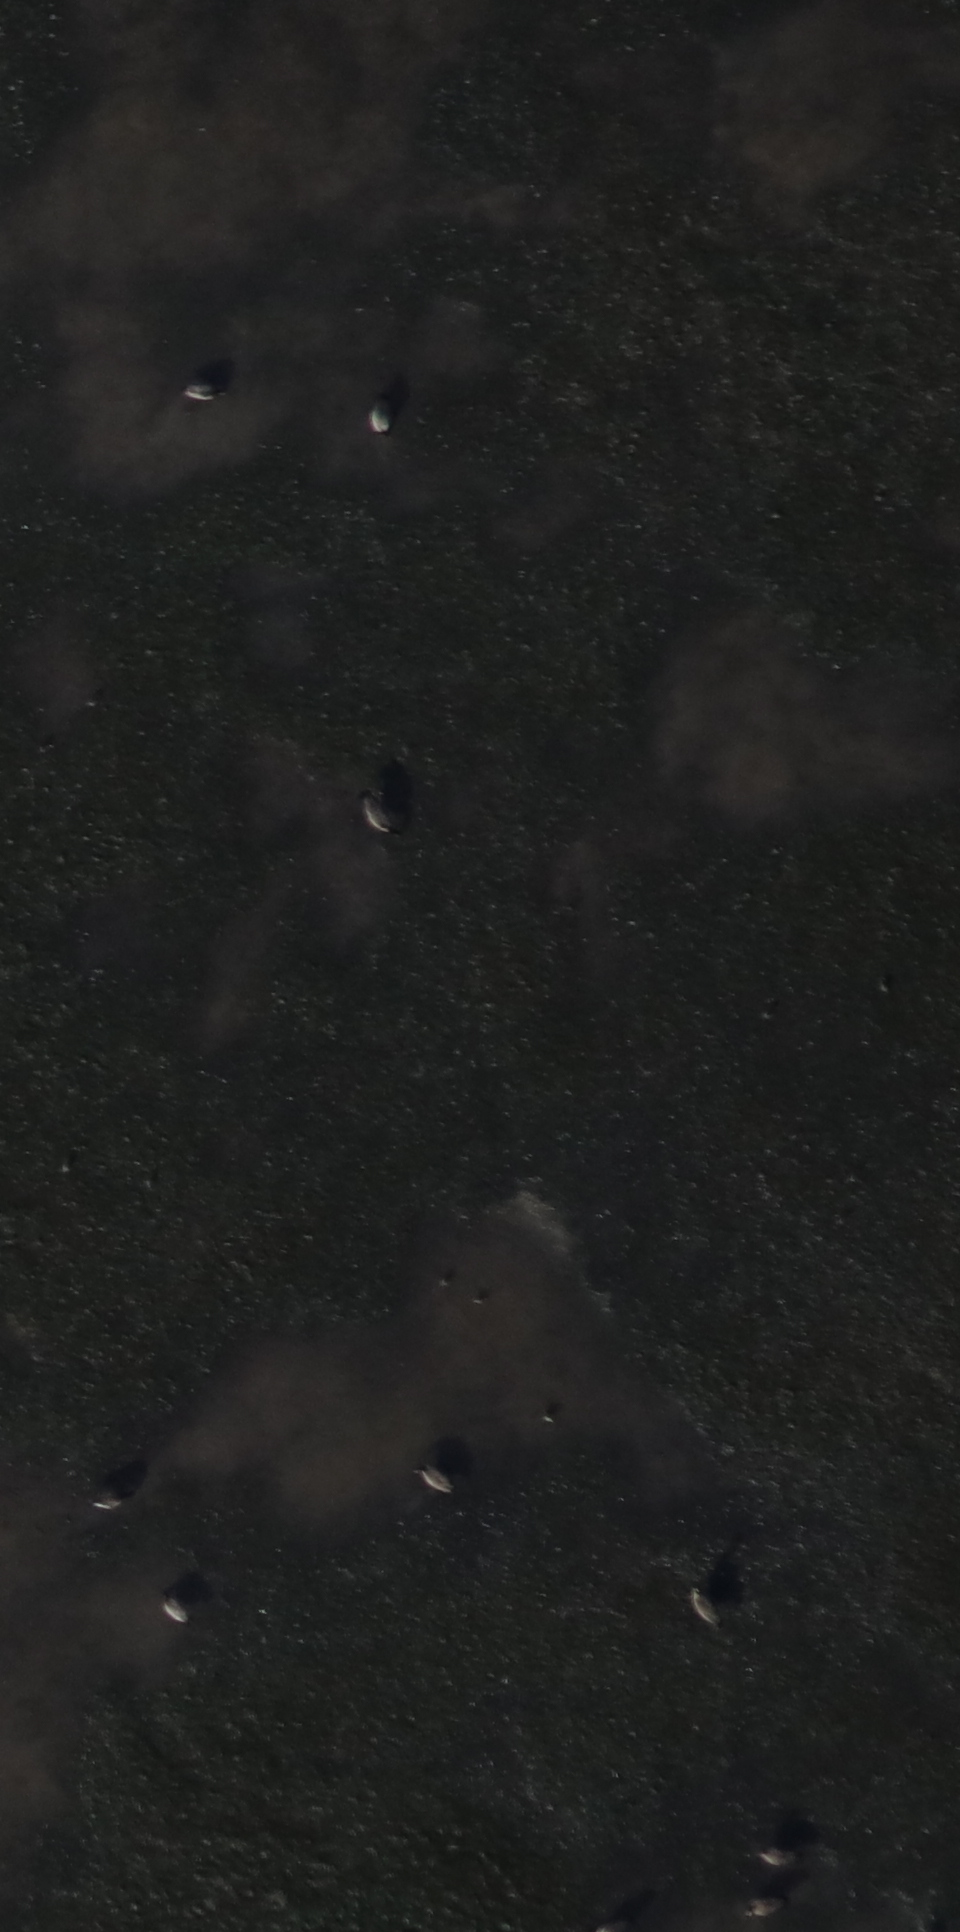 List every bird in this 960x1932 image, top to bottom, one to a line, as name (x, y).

Canada goose (197, 391)
Canada goose (376, 420)
Canada goose (378, 814)
Canada goose (437, 1477)
Canada goose (102, 1497)
Canada goose (175, 1605)
Canada goose (701, 1609)
Canada goose (773, 1854)
Canada goose (769, 1903)
Canada goose (611, 1927)